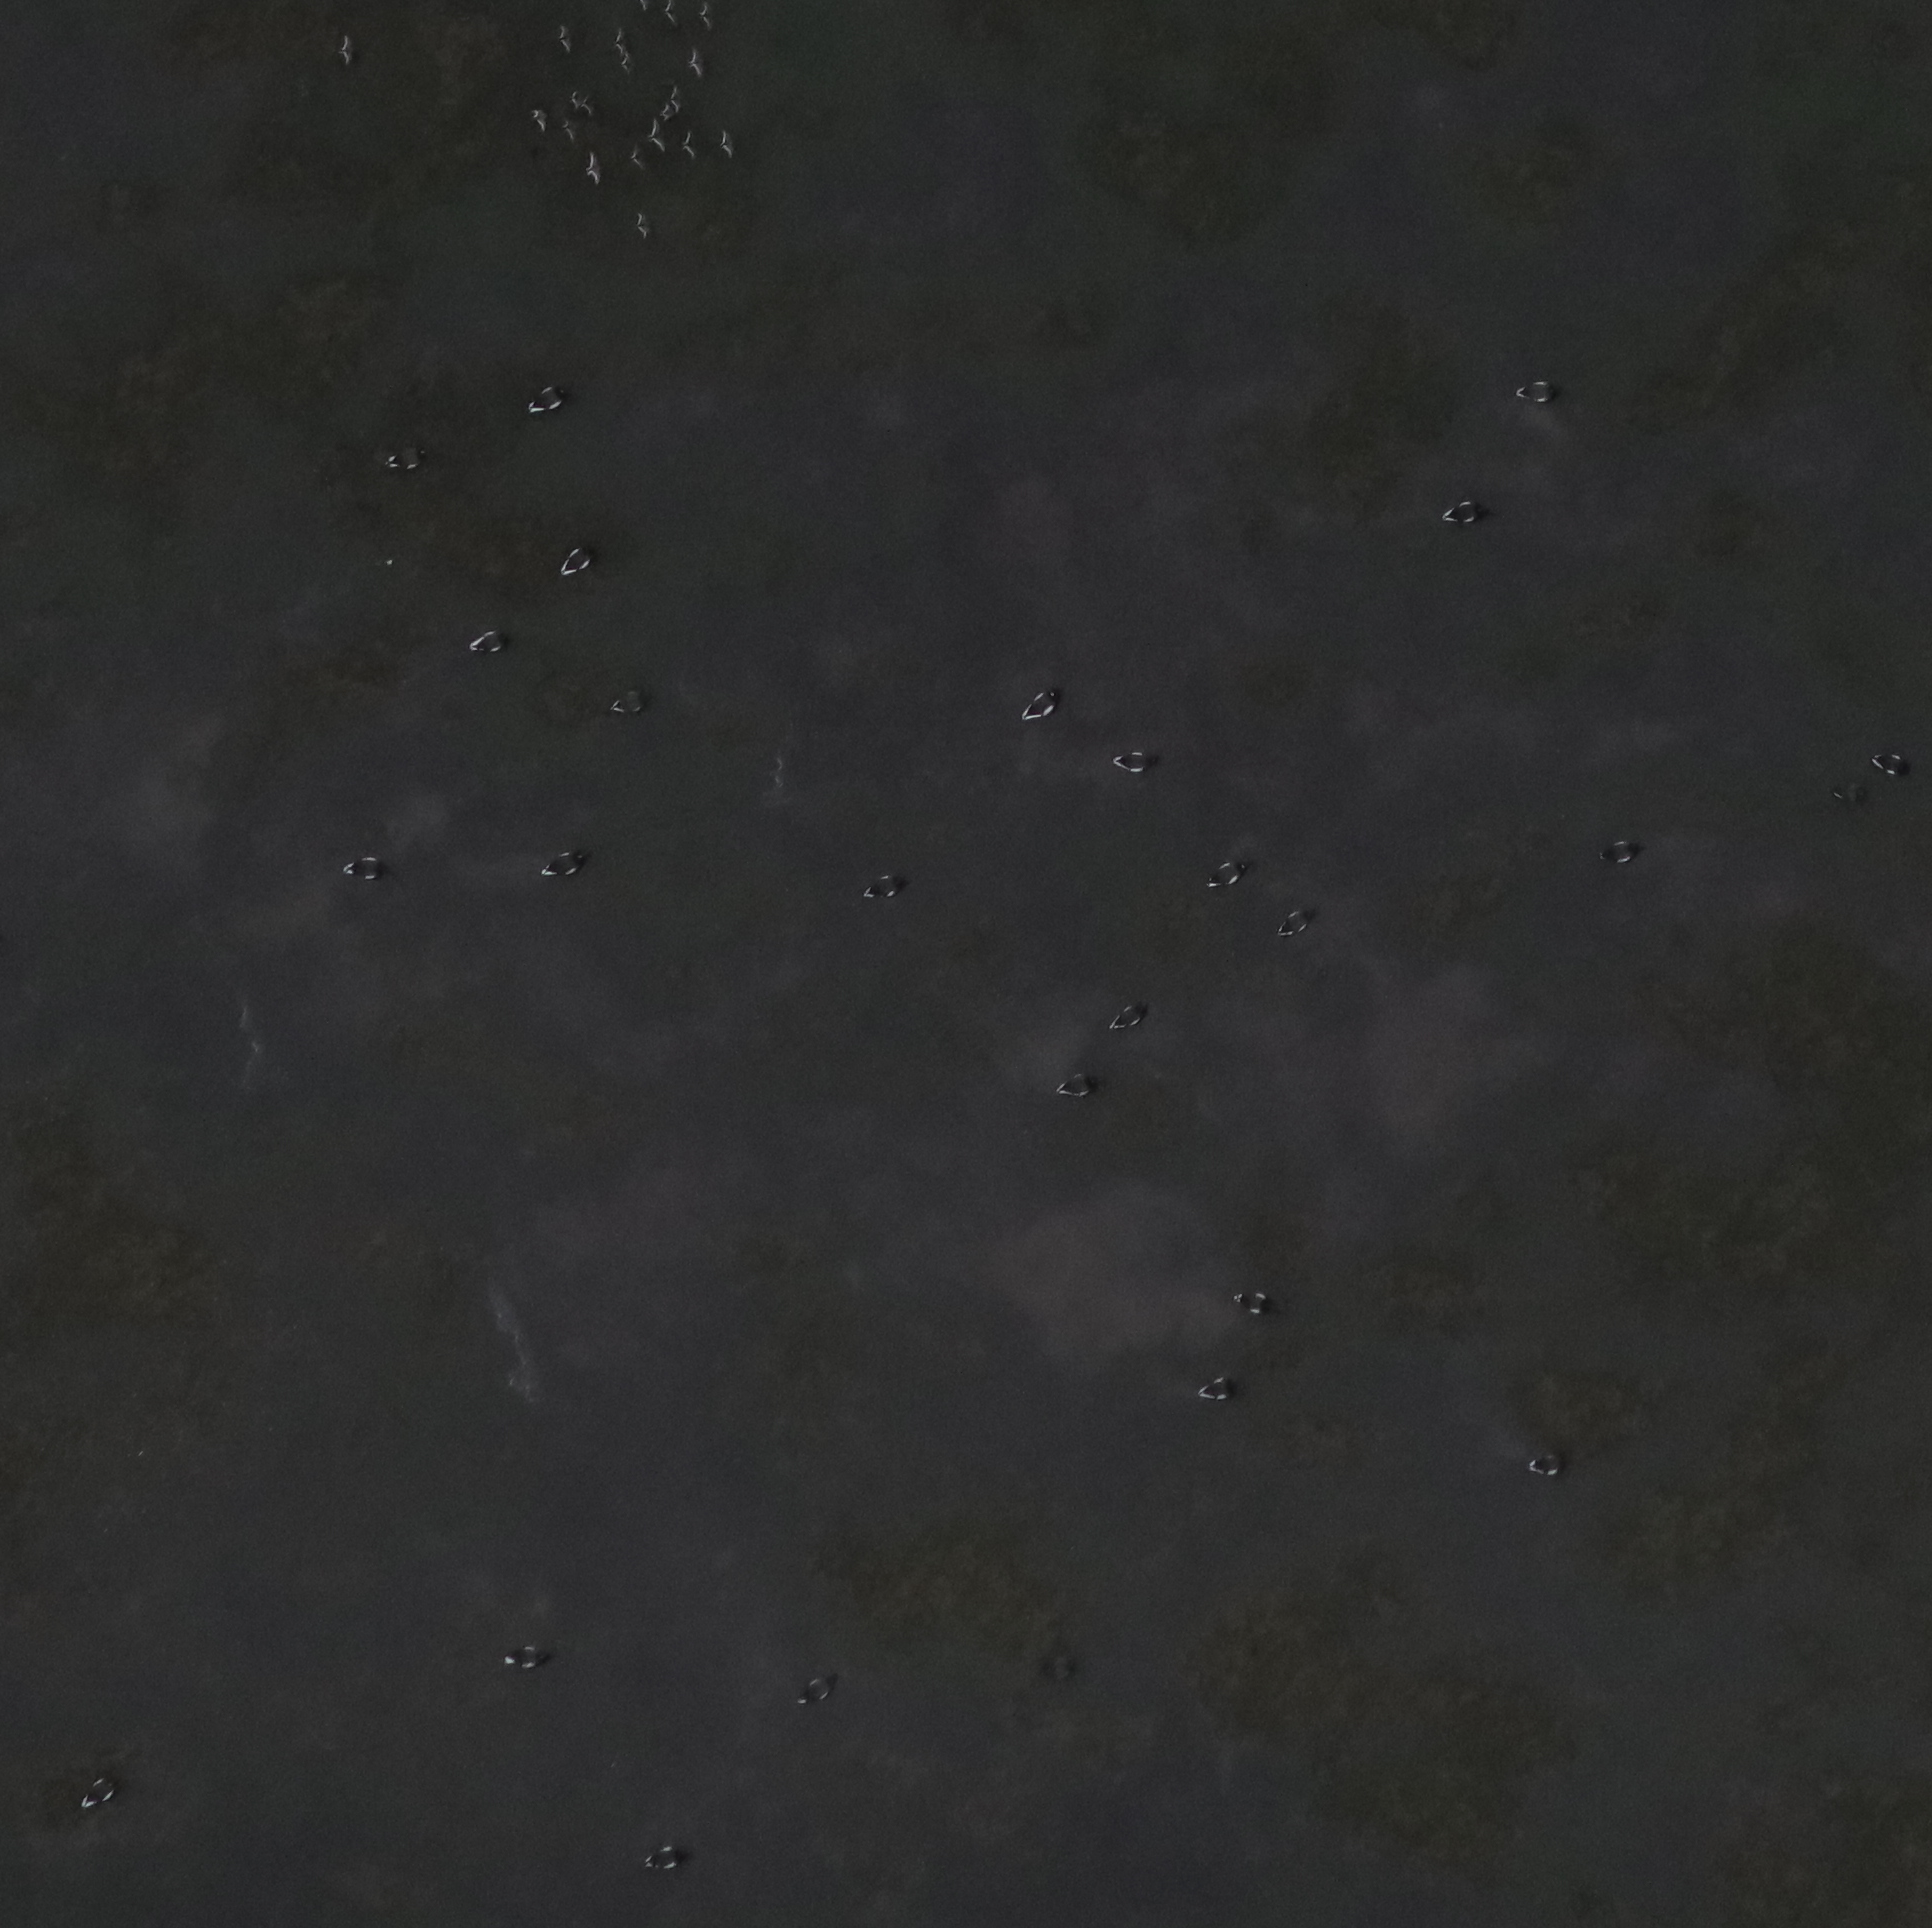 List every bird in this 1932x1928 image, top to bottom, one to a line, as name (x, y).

other bird (672, 15)
other bird (706, 16)
other bird (566, 36)
other bird (621, 37)
other bird (346, 50)
other bird (695, 65)
other bird (627, 66)
other bird (572, 96)
other bird (675, 100)
other bird (586, 105)
other bird (666, 115)
other bird (540, 119)
other bird (569, 132)
other bird (658, 137)
other bird (727, 143)
other bird (688, 145)
other bird (636, 156)
other bird (595, 173)
other bird (643, 225)
brant (1539, 395)
brant (548, 400)
brant (404, 460)
brant (1465, 513)
brant (576, 560)
brant (489, 643)
brant (627, 703)
brant (1043, 704)
brant (1135, 761)
brant (1890, 762)
brant (1850, 795)
brant (1620, 851)
brant (561, 865)
brant (365, 869)
brant (1228, 874)
brant (885, 887)
brant (1295, 925)
brant (1130, 1018)
brant (1078, 1087)
brant (1255, 1302)
brant (1219, 1389)
brant (1548, 1465)
brant (527, 1658)
brant (1061, 1669)
brant (818, 1690)
brant (99, 1794)
brant (667, 1859)